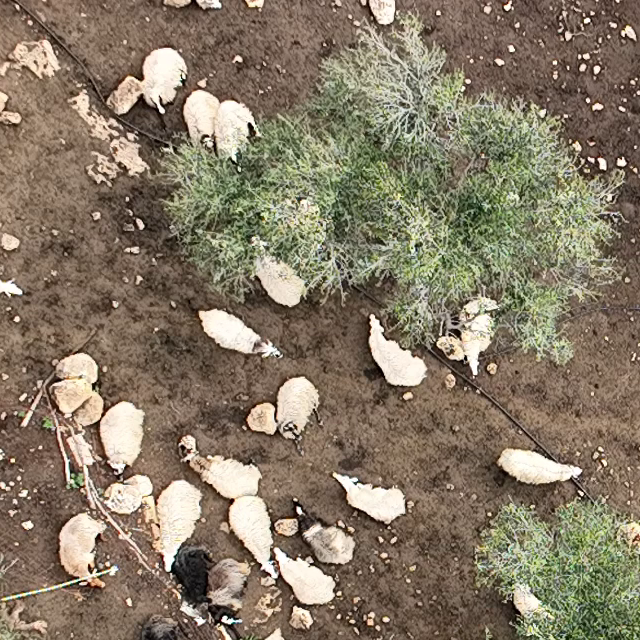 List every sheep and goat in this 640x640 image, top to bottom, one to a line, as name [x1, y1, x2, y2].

sheep [369, 1, 395, 28]
sheep [137, 47, 186, 114]
sheep [181, 89, 218, 149]
sheep [215, 100, 262, 164]
sheep [248, 237, 306, 309]
sheep [0, 264, 28, 310]
sheep [460, 302, 496, 381]
sheep [196, 305, 286, 362]
sheep [368, 312, 427, 386]
sheep [275, 378, 321, 442]
sheep [96, 402, 144, 475]
sheep [180, 447, 263, 497]
sheep [497, 449, 583, 486]
sheep [332, 471, 407, 523]
sheep [153, 479, 201, 573]
sheep [228, 494, 280, 582]
sheep [291, 496, 354, 568]
sheep [54, 512, 106, 591]
sheep [273, 544, 334, 605]
sheep [172, 547, 211, 607]
sheep [206, 558, 248, 626]
sheep [509, 580, 551, 621]
sheep [143, 613, 190, 639]
sheep [255, 626, 293, 639]